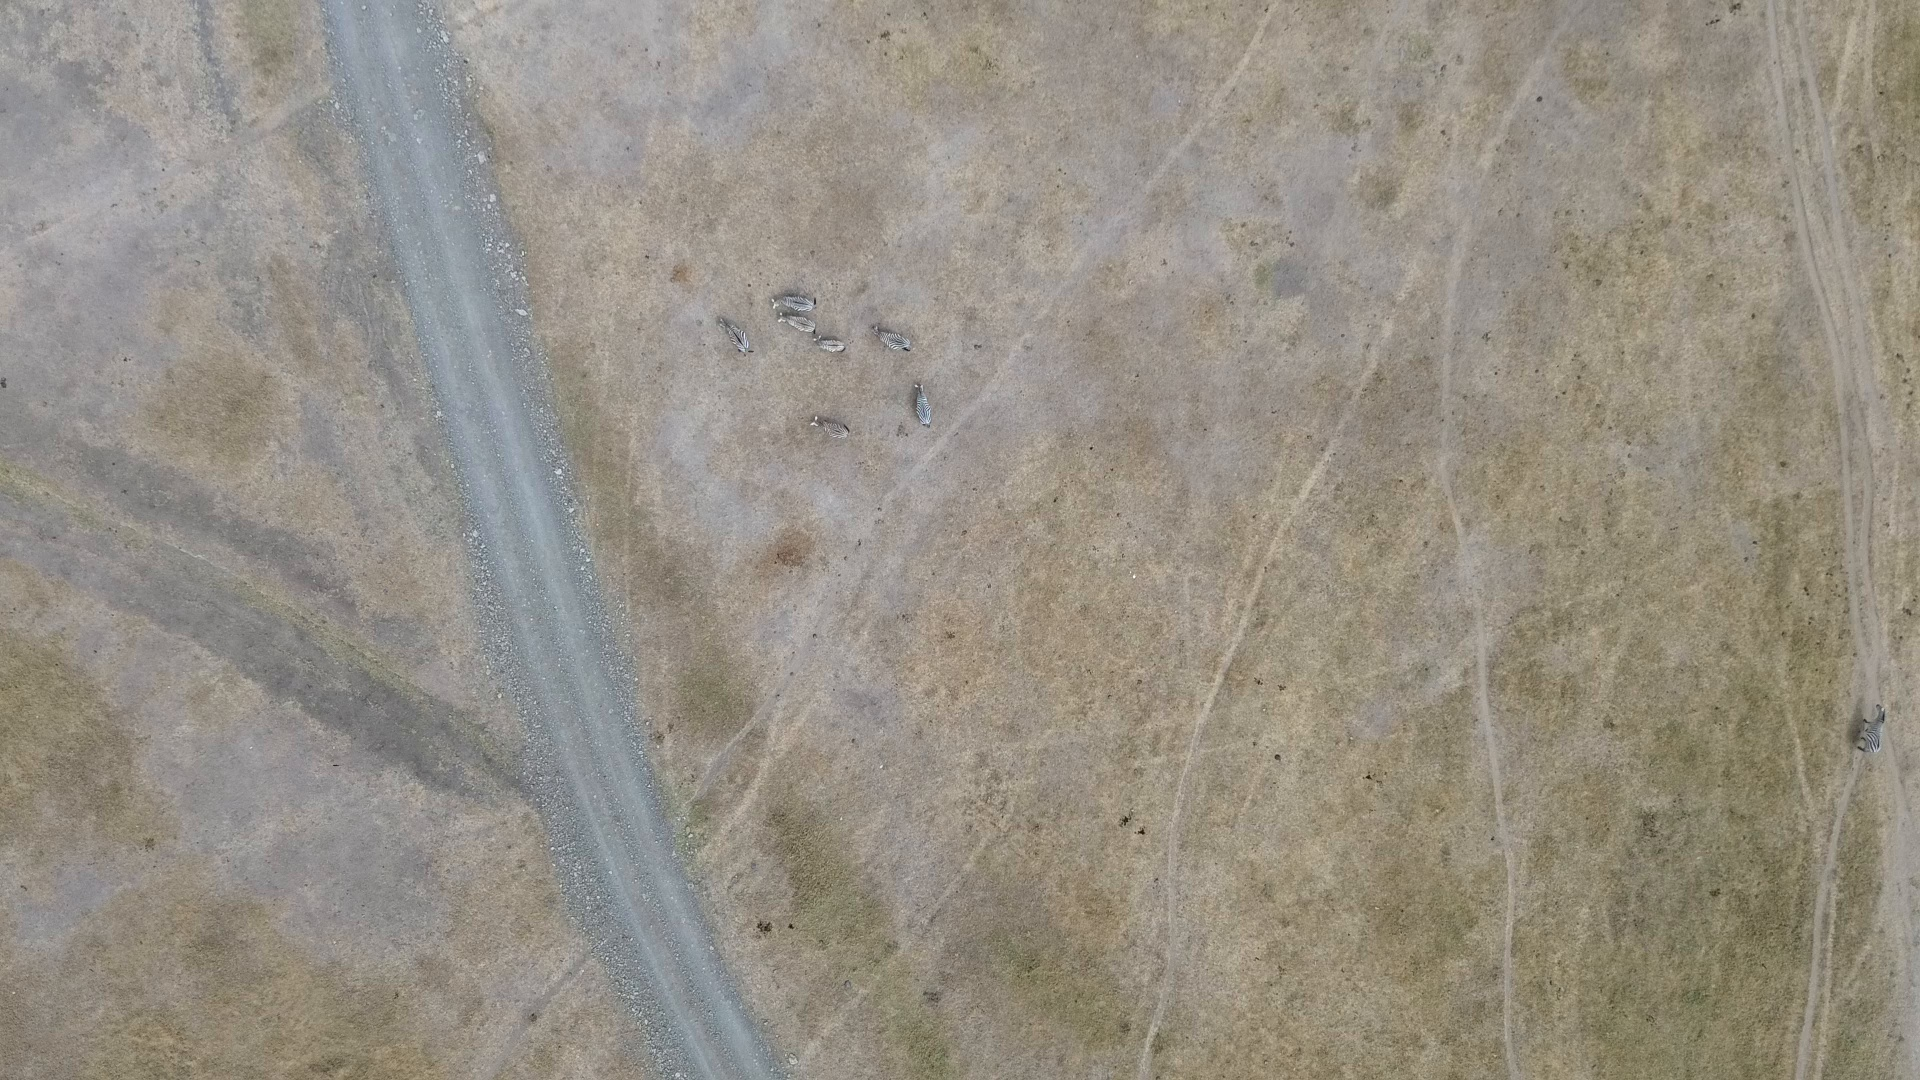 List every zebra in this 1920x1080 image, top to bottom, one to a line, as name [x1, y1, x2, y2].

zebra [771, 295, 813, 311]
zebra [778, 312, 815, 332]
zebra [719, 317, 749, 354]
zebra [871, 325, 910, 350]
zebra [813, 334, 845, 352]
zebra [914, 384, 932, 425]
zebra [810, 415, 848, 439]
zebra [1867, 707, 1890, 753]